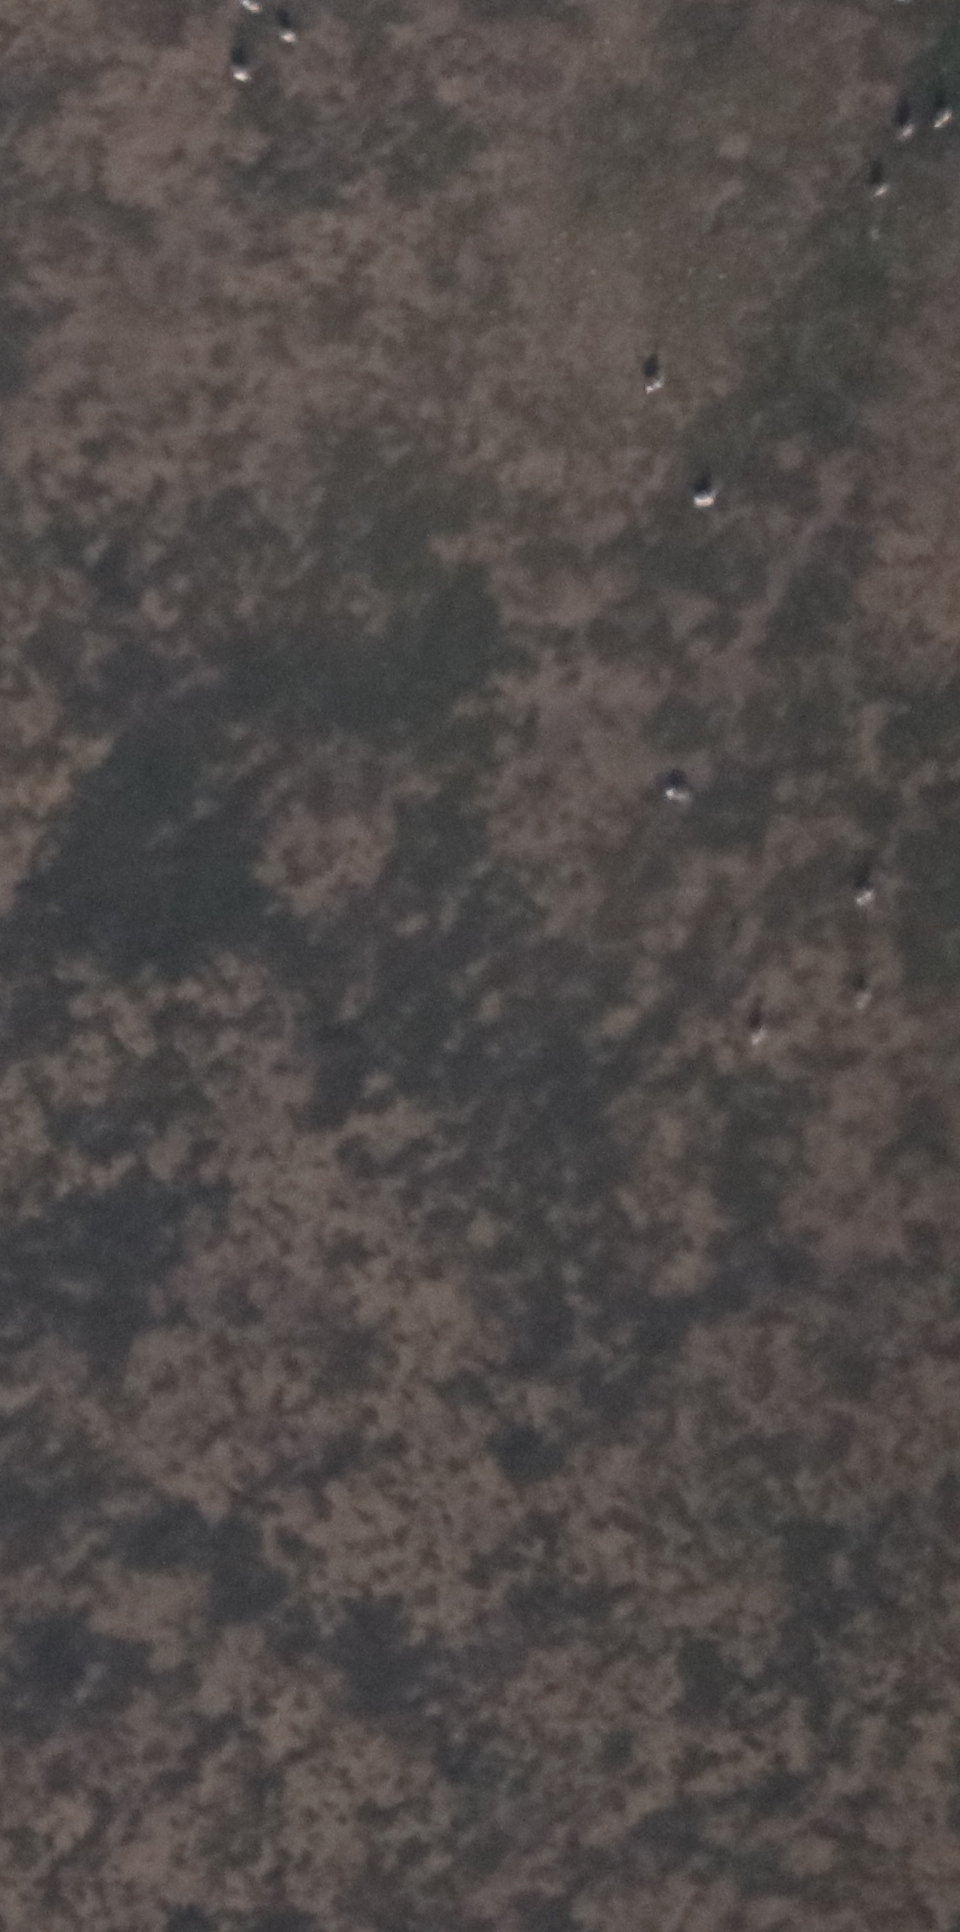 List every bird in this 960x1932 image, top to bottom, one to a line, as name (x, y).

brant (248, 6)
brant (292, 33)
brant (242, 70)
brant (939, 121)
brant (908, 130)
brant (872, 187)
brant (660, 380)
brant (705, 503)
brant (683, 795)
brant (864, 889)
brant (862, 996)
brant (759, 1035)